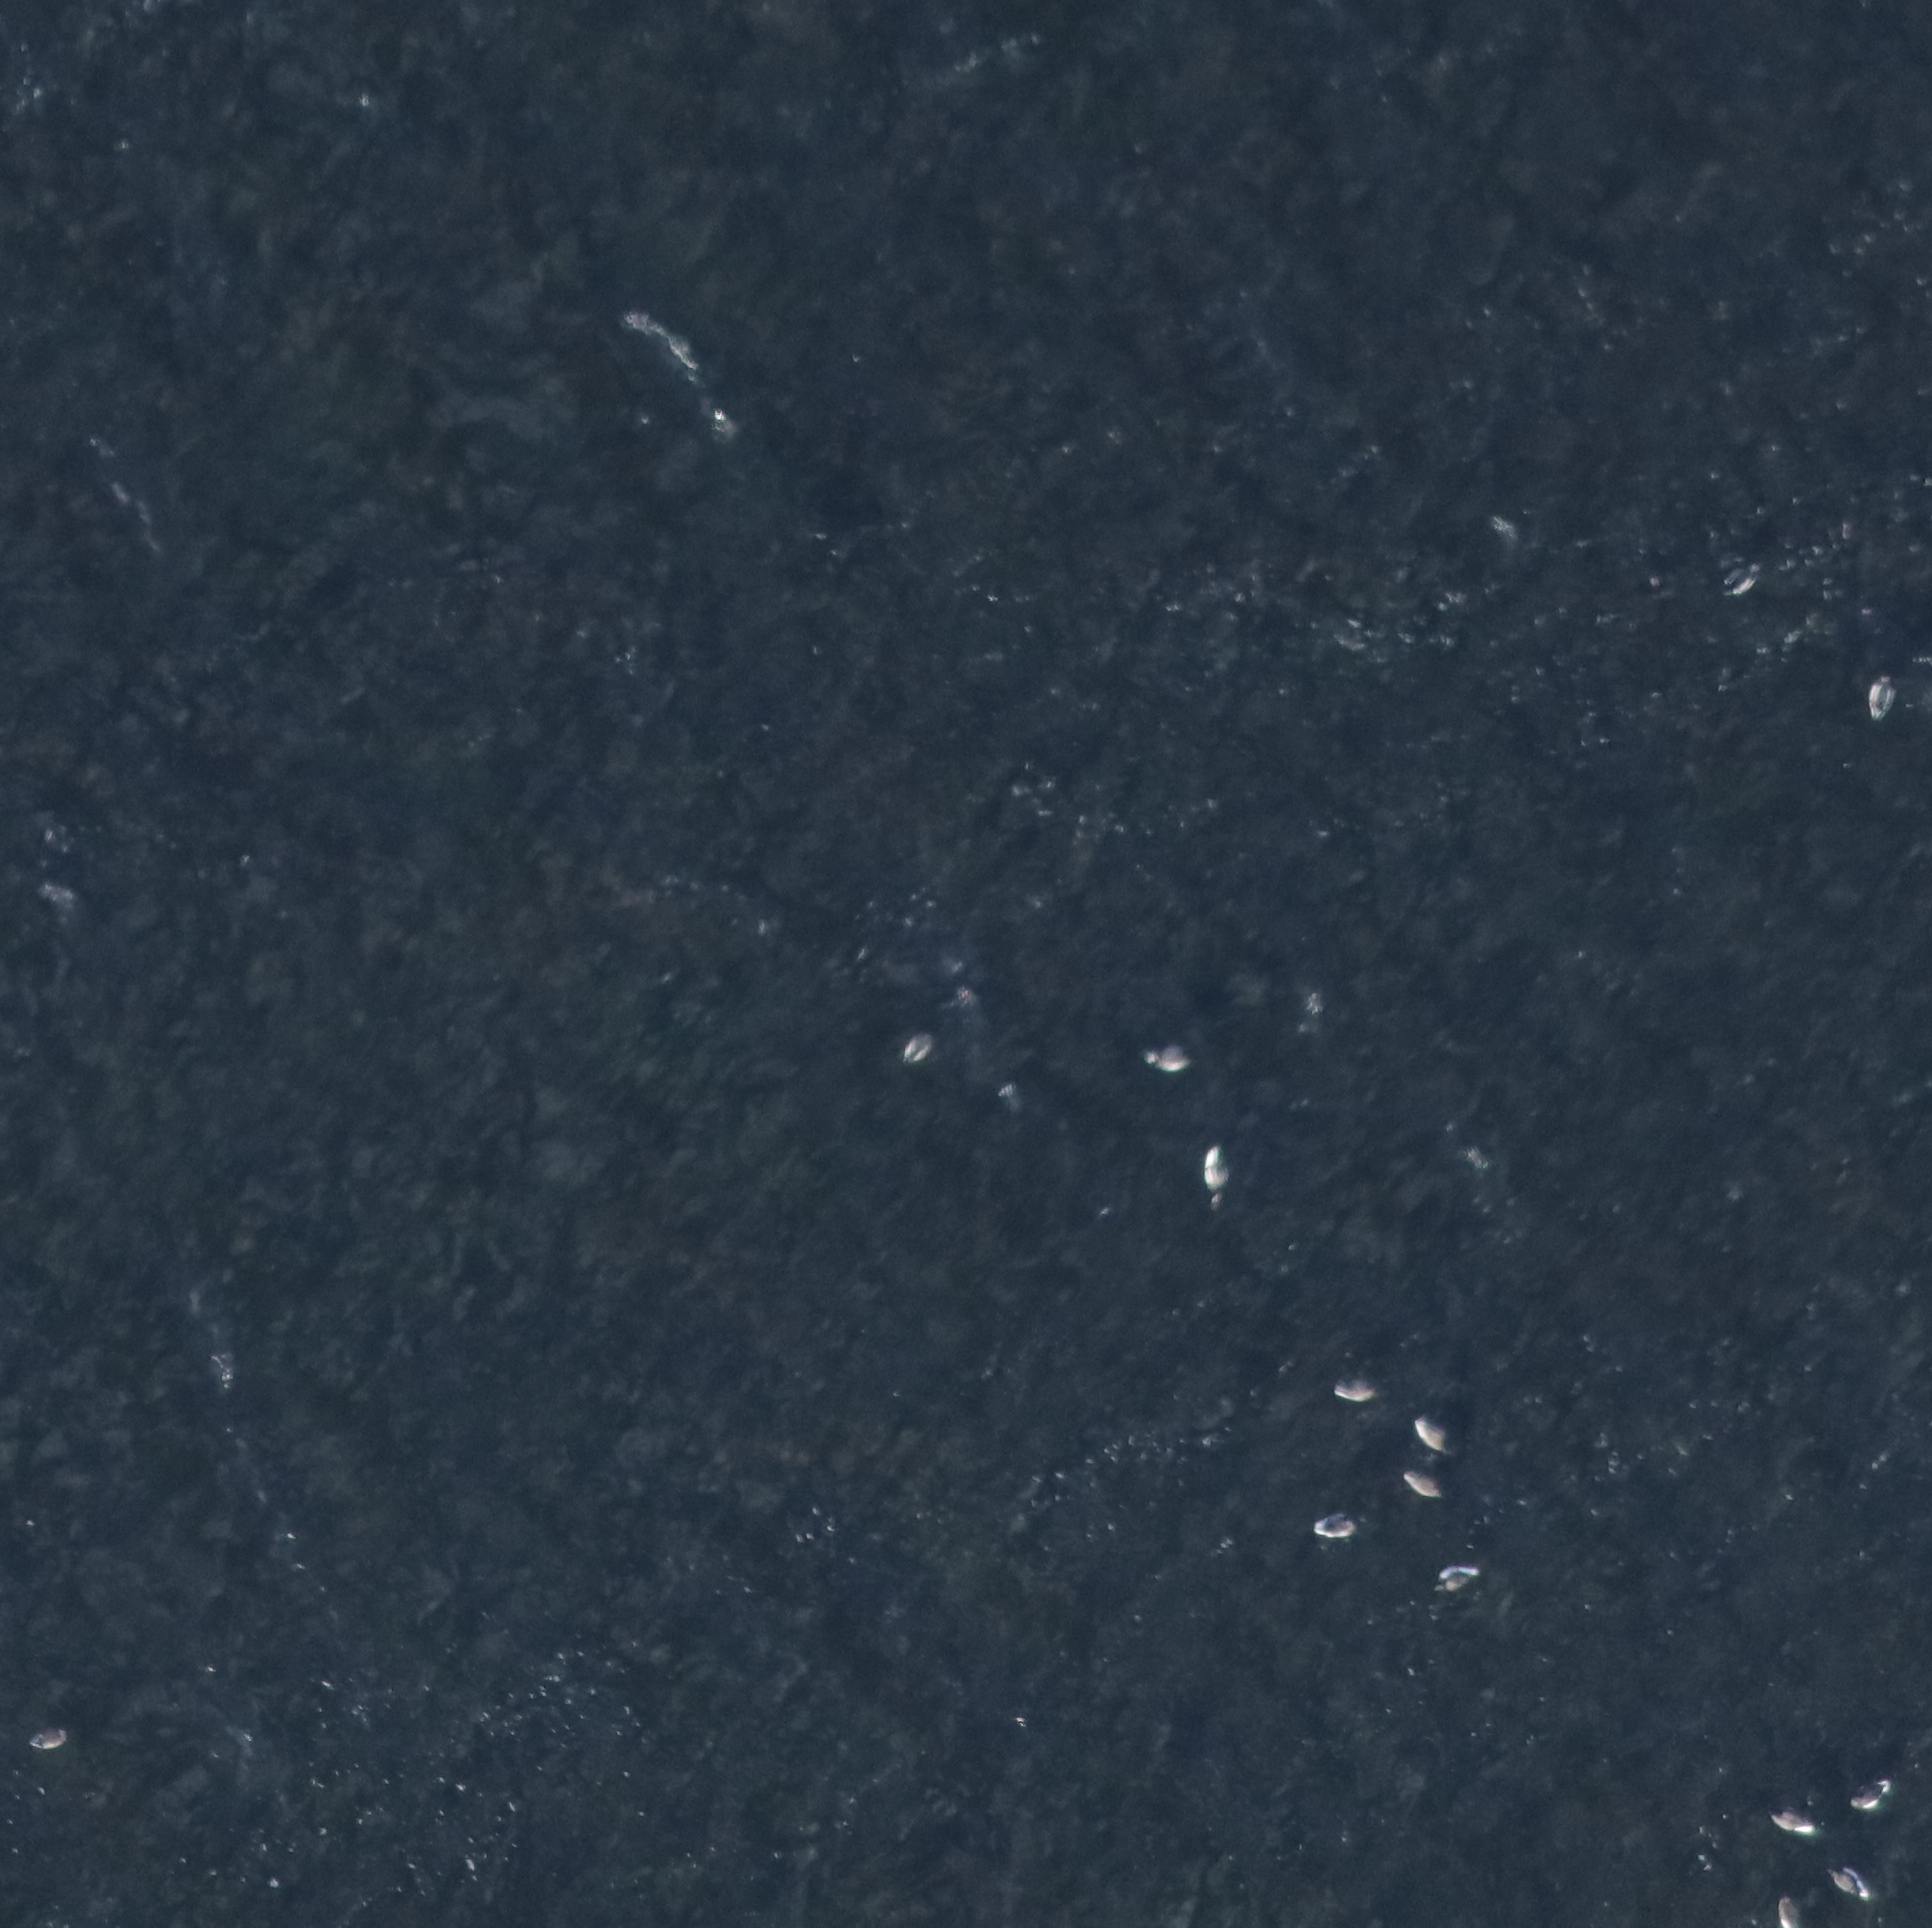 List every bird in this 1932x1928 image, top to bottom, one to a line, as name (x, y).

brant (1879, 697)
Canada goose (917, 1046)
Canada goose (1173, 1061)
Canada goose (1214, 1172)
Canada goose (1357, 1387)
Canada goose (1435, 1438)
Canada goose (1424, 1485)
brant (1340, 1530)
brant (1449, 1577)
brant (46, 1737)
brant (1869, 1797)
brant (1792, 1820)
brant (1848, 1882)
brant (1790, 1917)